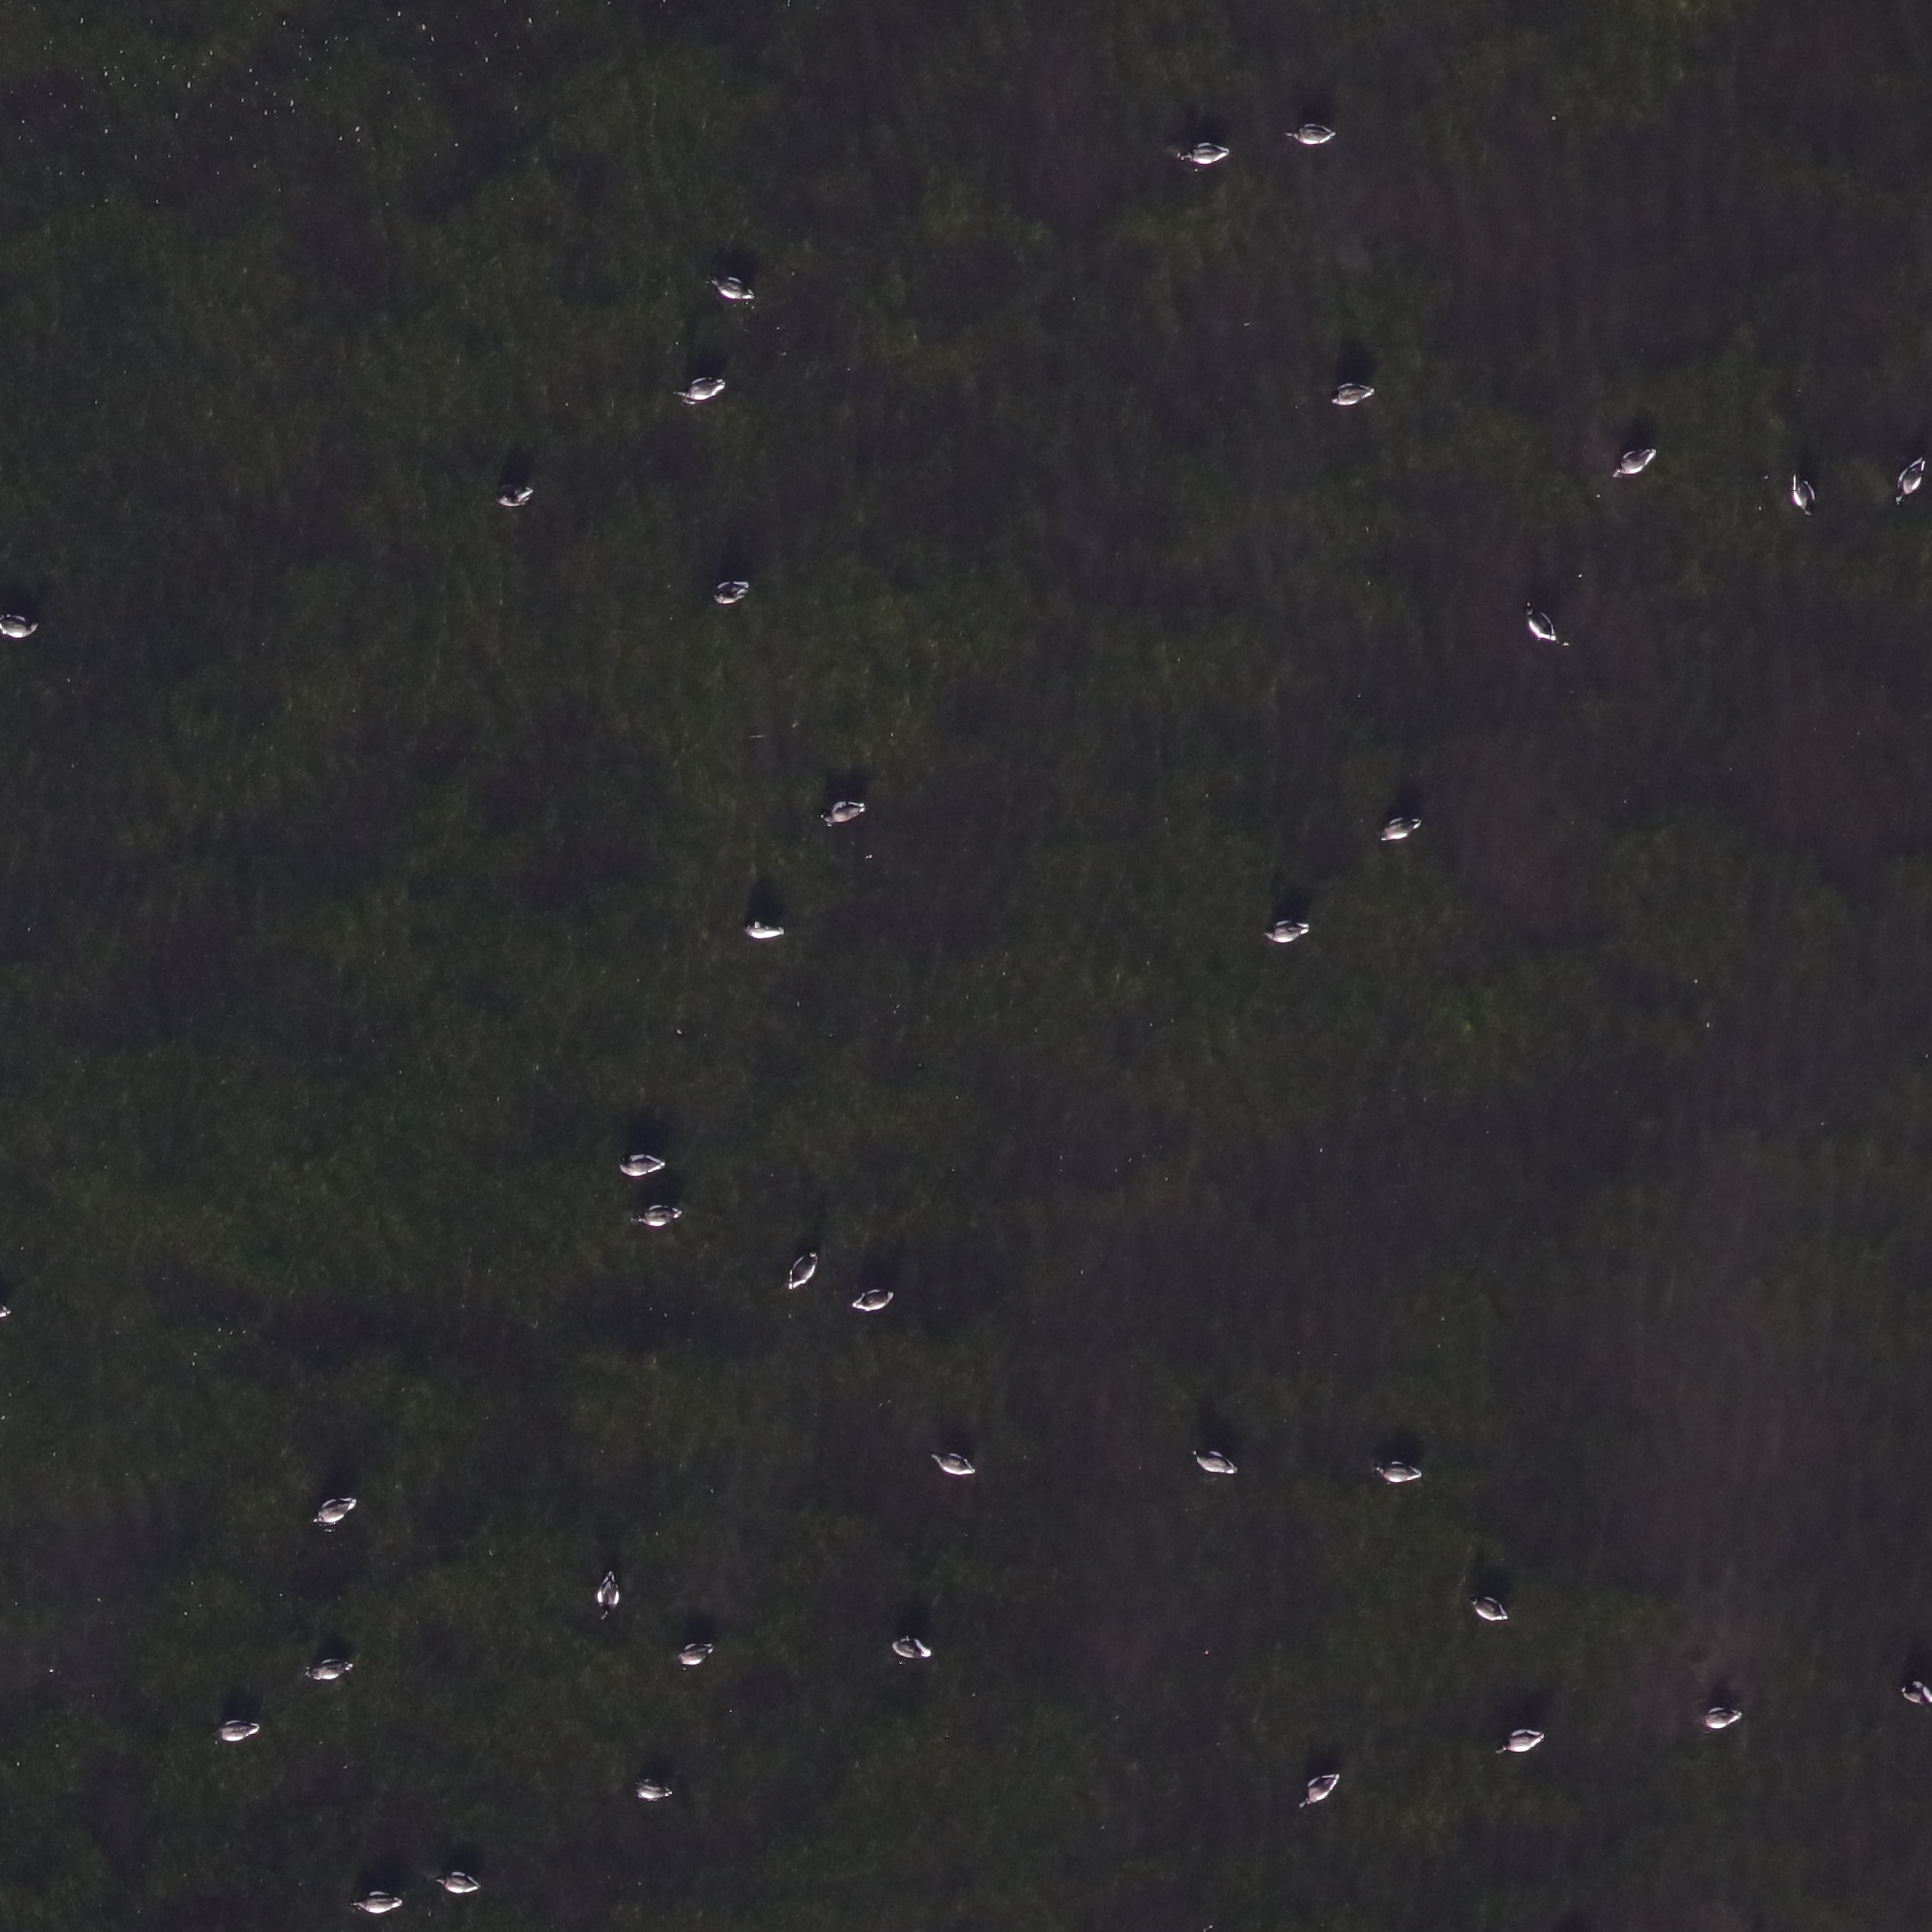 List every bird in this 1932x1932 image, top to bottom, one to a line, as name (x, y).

brant (1310, 134)
brant (1204, 154)
brant (730, 288)
brant (701, 389)
brant (1353, 394)
brant (1633, 462)
brant (1908, 480)
brant (1802, 493)
brant (512, 498)
brant (727, 593)
brant (1542, 624)
brant (16, 626)
brant (842, 812)
brant (1399, 828)
brant (1284, 929)
brant (763, 933)
brant (639, 1164)
brant (657, 1214)
brant (801, 1269)
brant (873, 1298)
brant (1214, 1461)
brant (952, 1462)
brant (1397, 1470)
brant (333, 1509)
brant (609, 1593)
brant (1489, 1605)
brant (904, 1647)
brant (692, 1651)
brant (329, 1667)
brant (1919, 1694)
brant (1719, 1717)
brant (234, 1728)
brant (1523, 1740)
brant (1320, 1788)
brant (653, 1789)
brant (455, 1881)
brant (378, 1902)